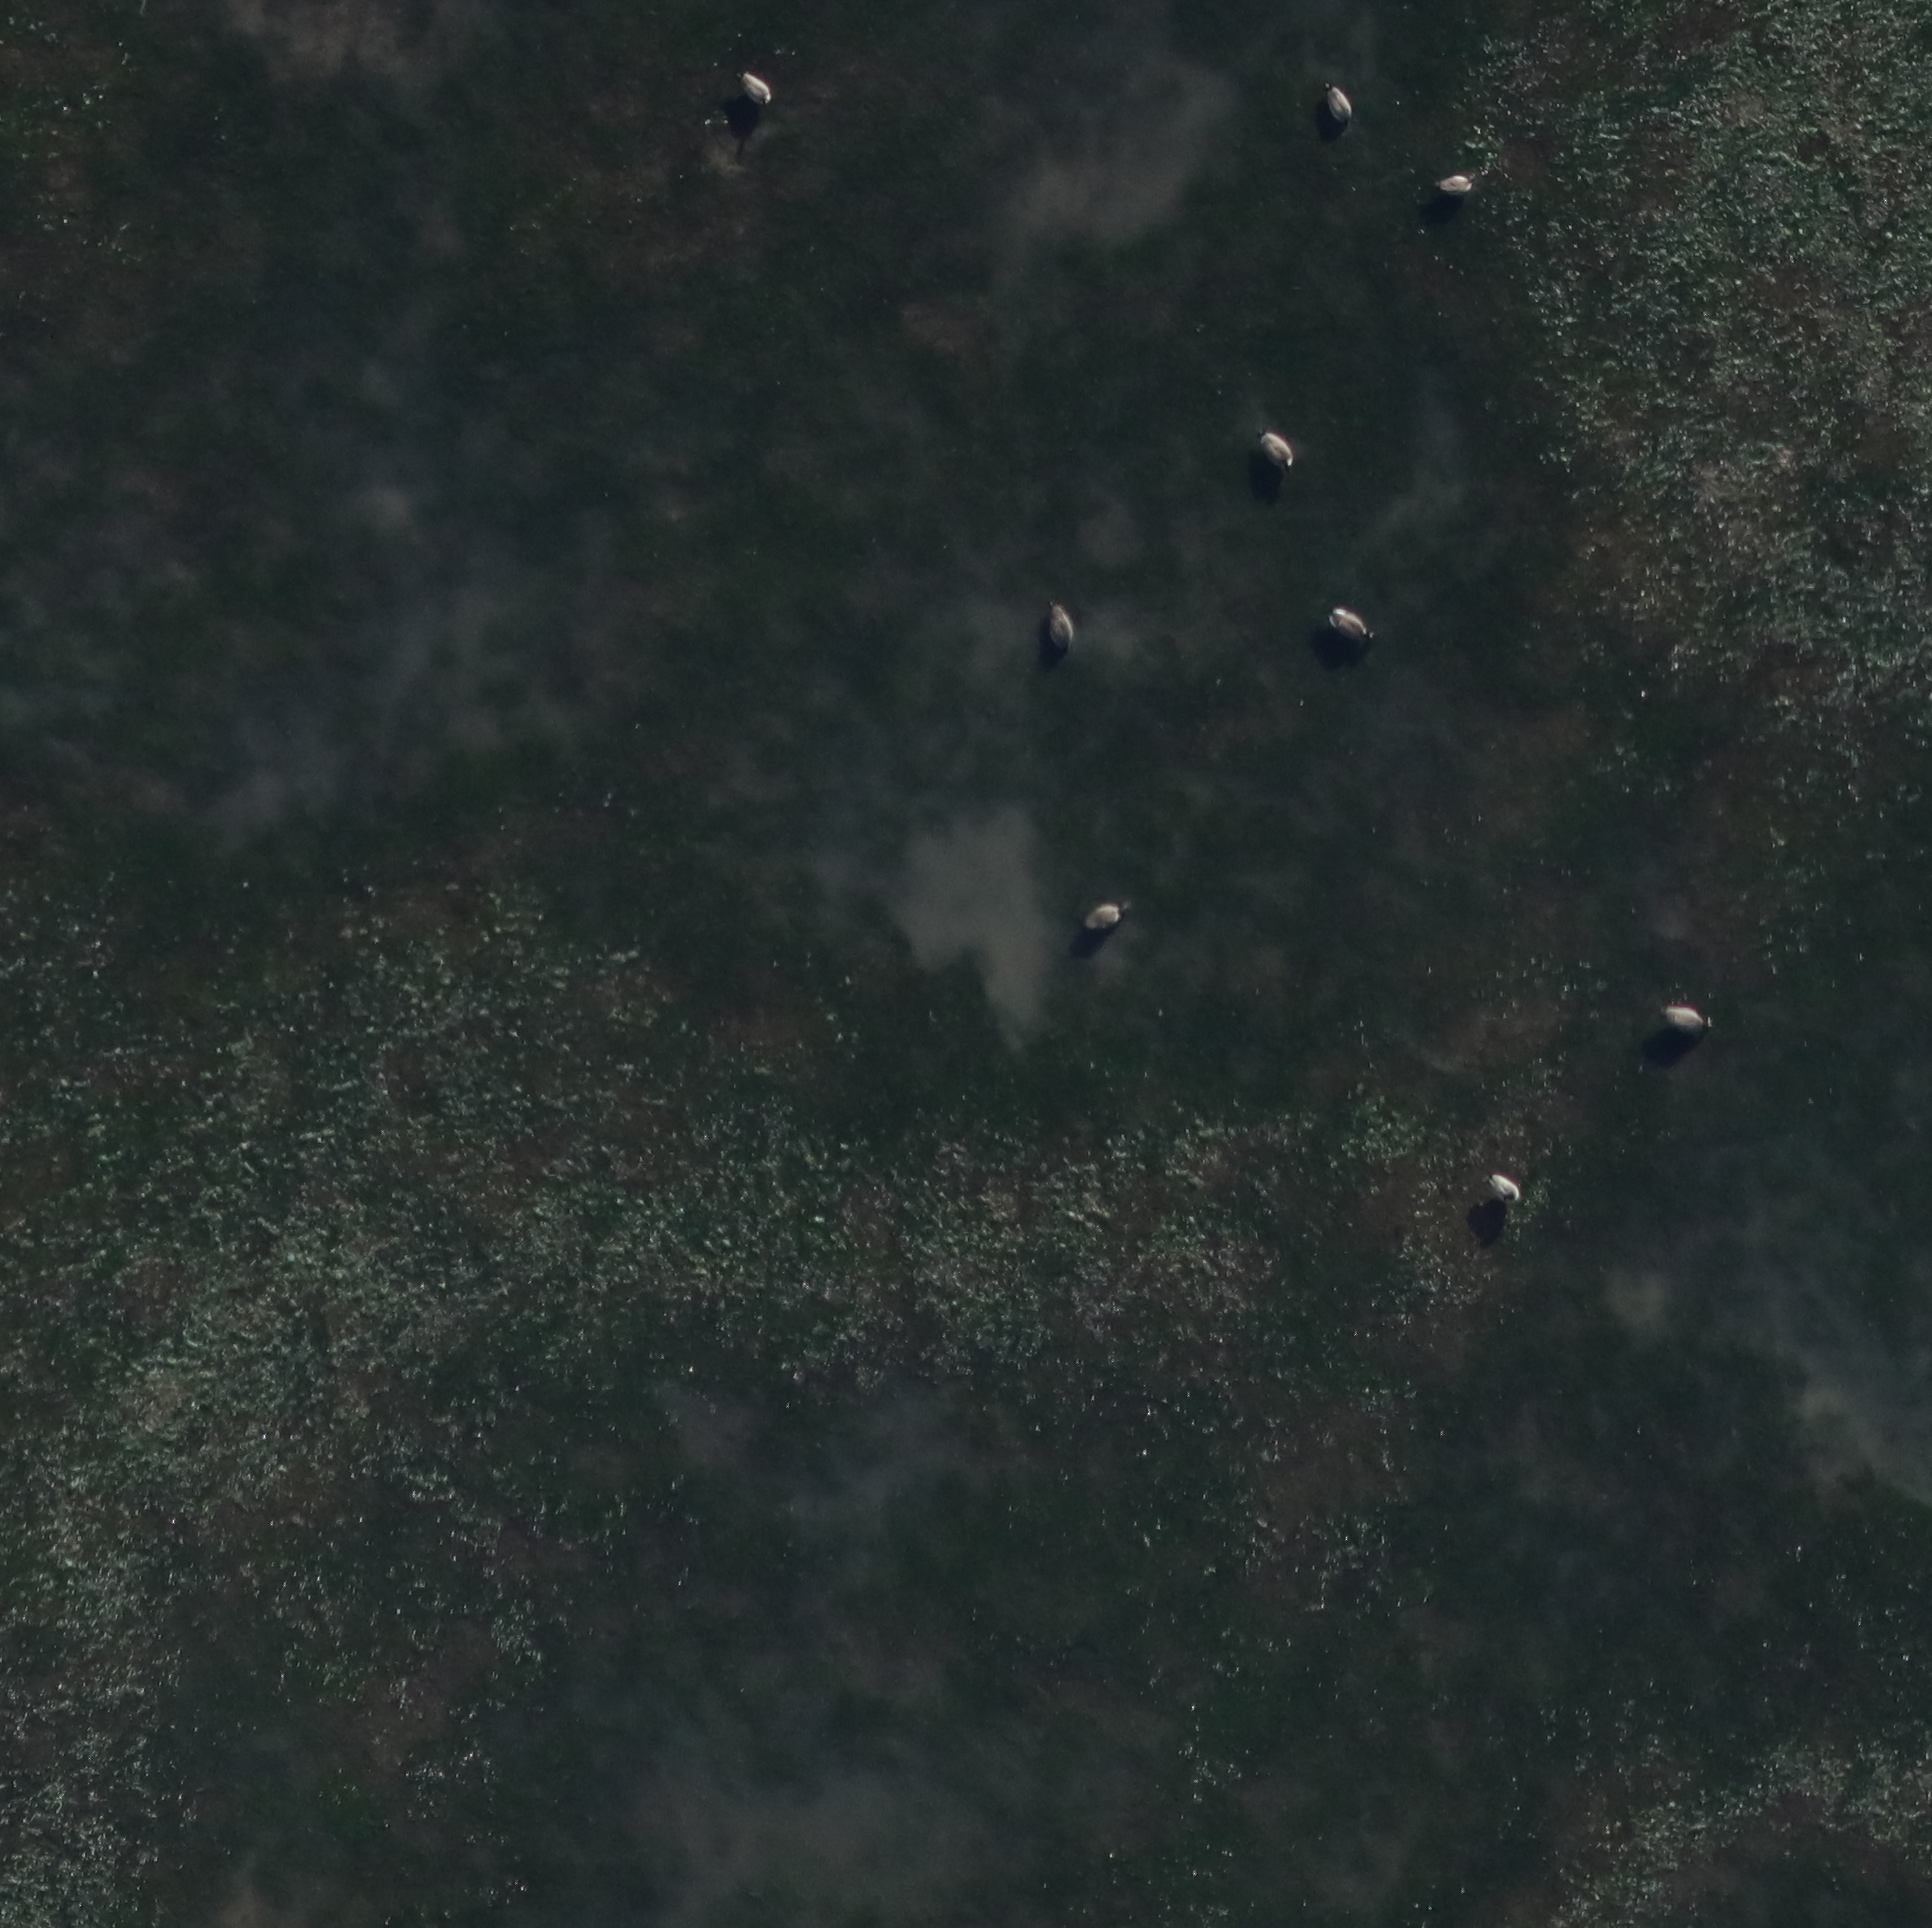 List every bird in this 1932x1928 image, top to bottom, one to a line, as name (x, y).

Canada goose (760, 92)
Canada goose (1337, 104)
Canada goose (1455, 186)
Canada goose (1275, 449)
Canada goose (1348, 625)
Canada goose (1059, 627)
Canada goose (1103, 917)
Canada goose (1685, 1019)
Canada goose (1504, 1190)